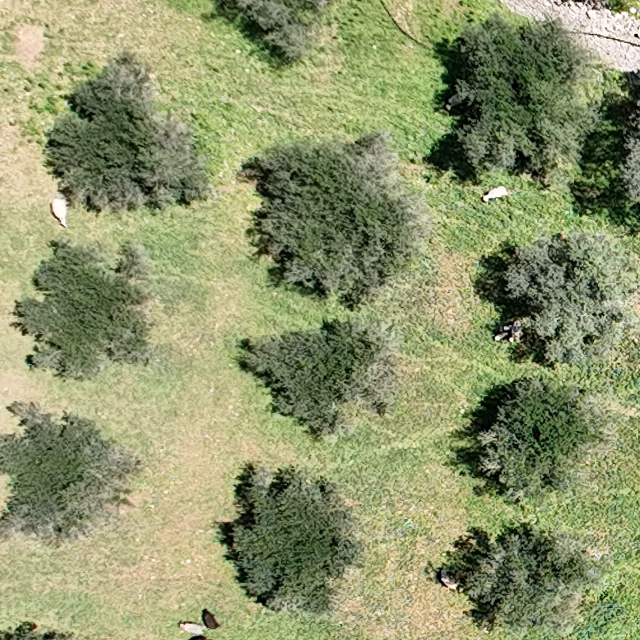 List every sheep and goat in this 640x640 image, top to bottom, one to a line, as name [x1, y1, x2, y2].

sheep [483, 186, 507, 202]
sheep [51, 199, 68, 230]
sheep [512, 321, 523, 341]
sheep [495, 332, 508, 340]
sheep [439, 576, 458, 591]
sheep [201, 609, 220, 629]
sheep [179, 622, 205, 634]